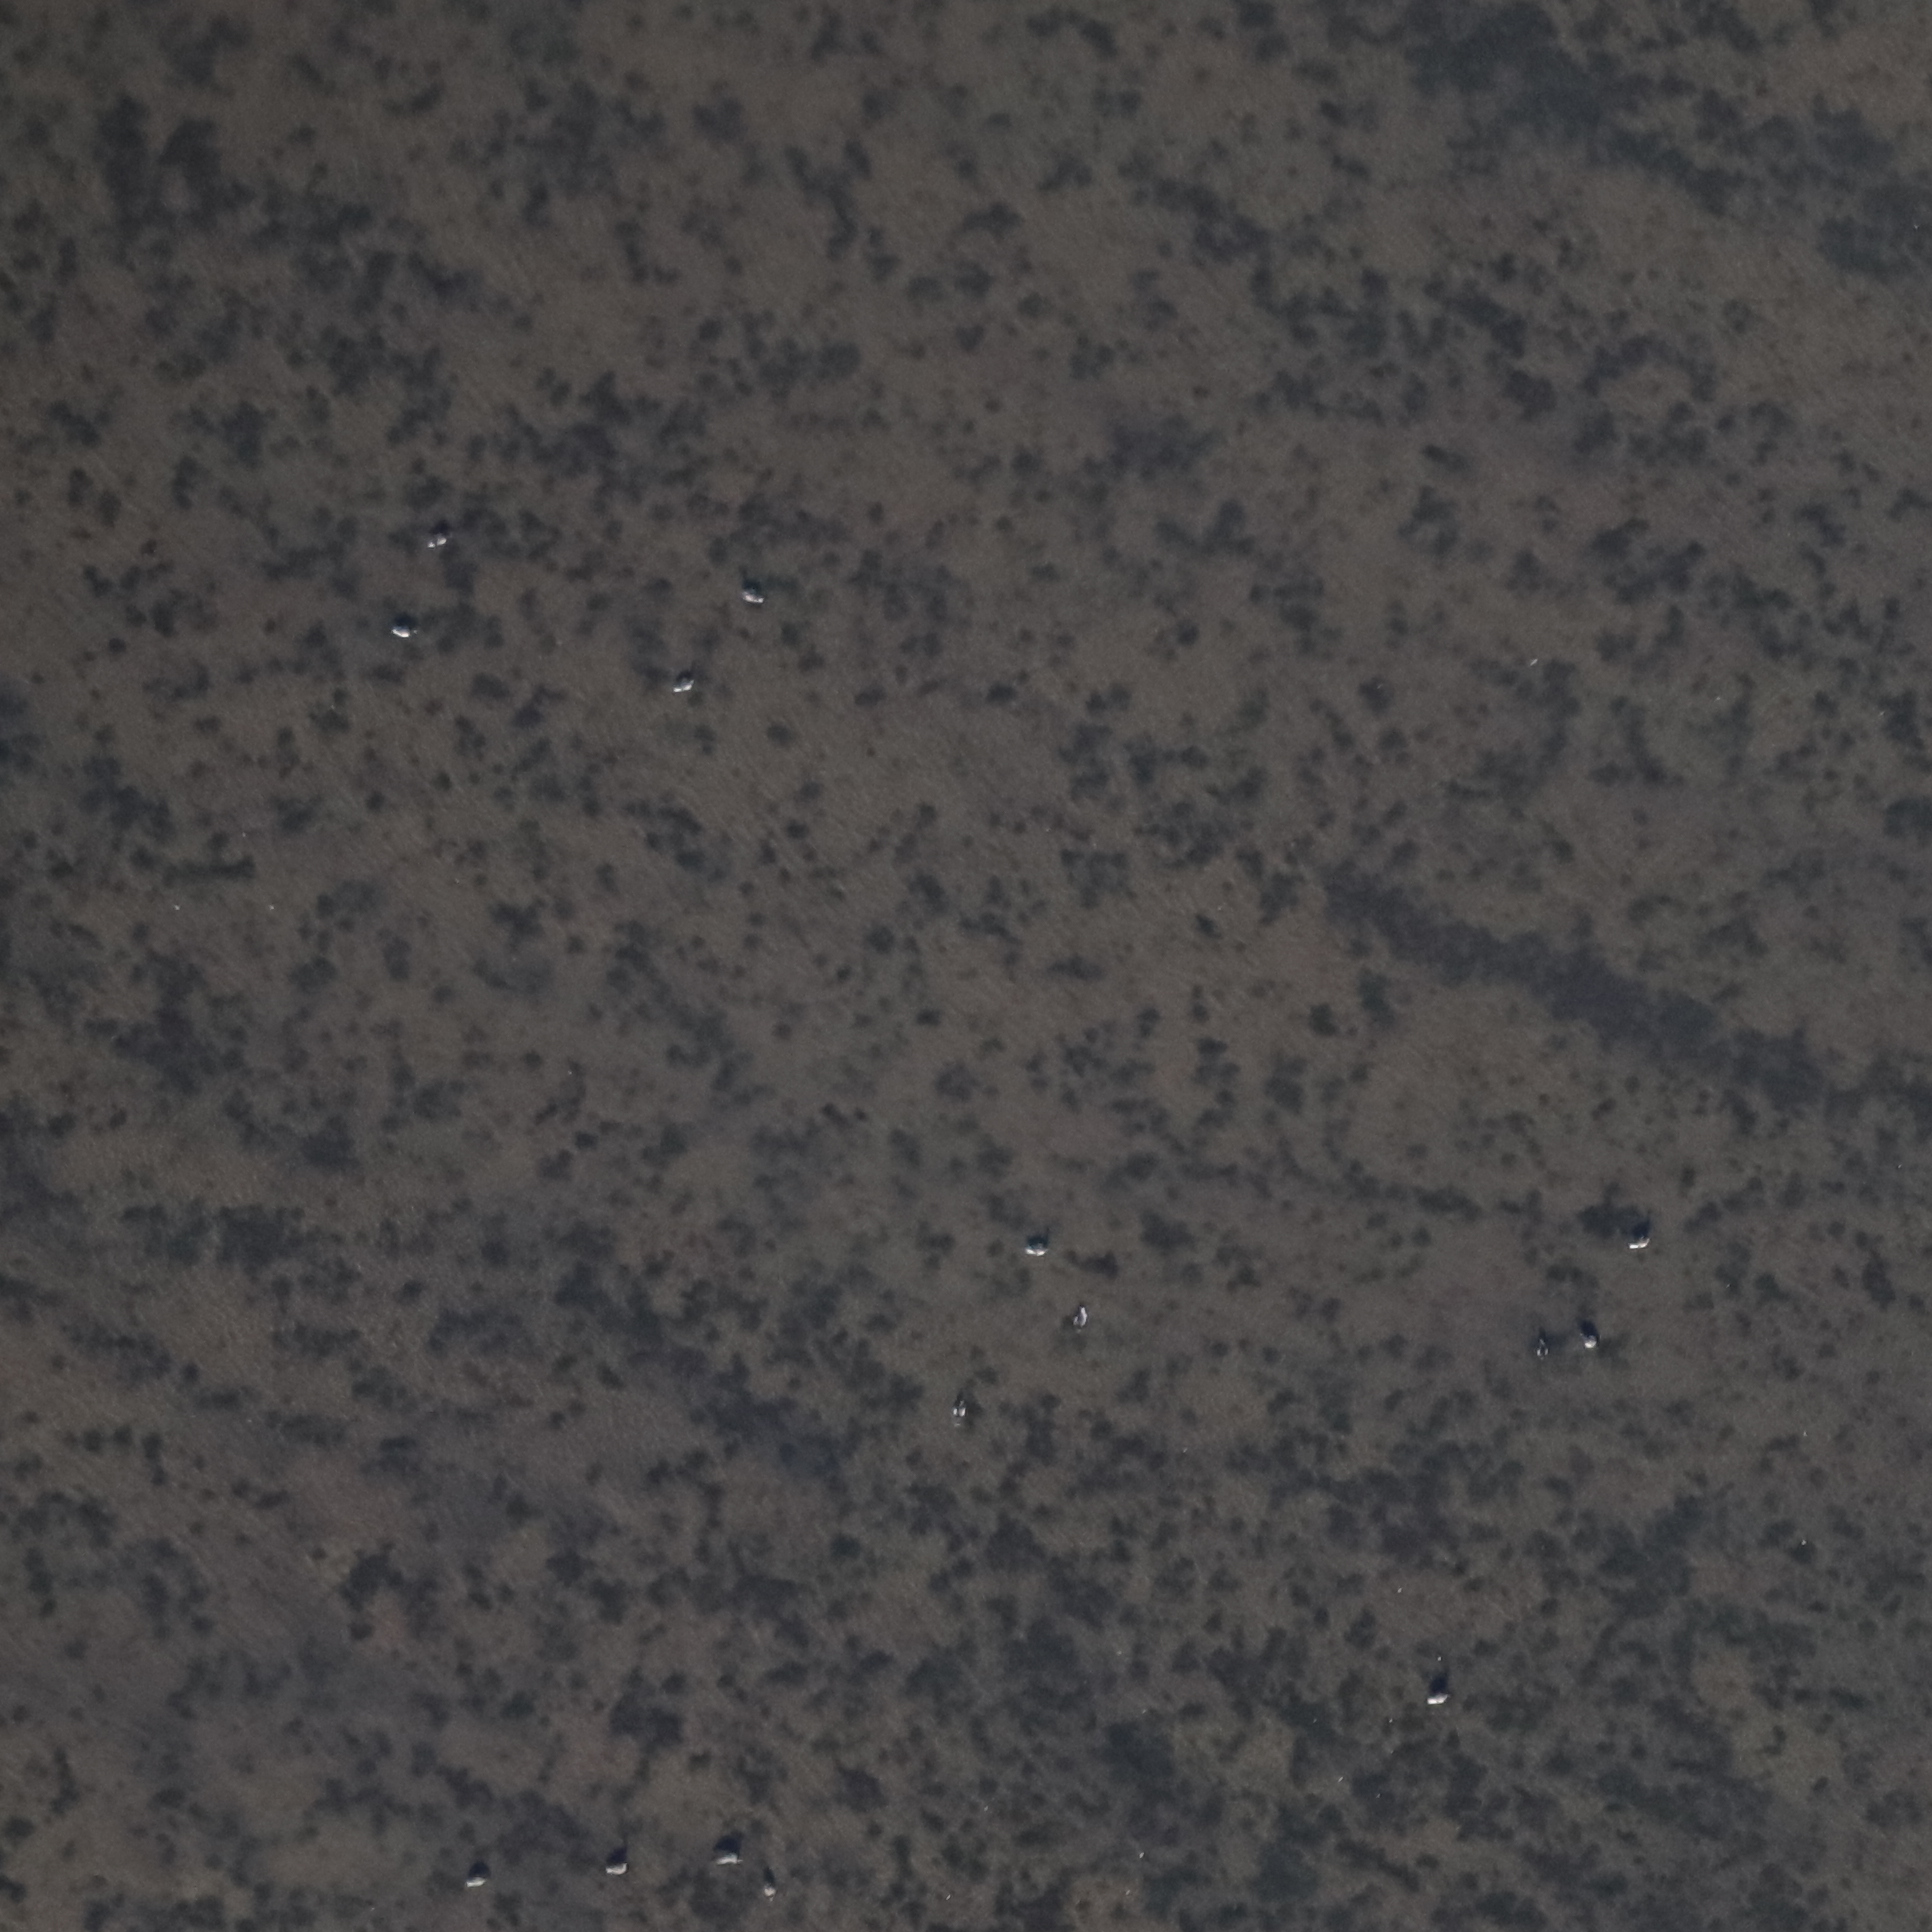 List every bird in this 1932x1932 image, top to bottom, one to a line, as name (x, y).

brant (438, 539)
brant (752, 595)
brant (403, 630)
brant (683, 684)
brant (1640, 1241)
brant (1038, 1248)
brant (1080, 1320)
brant (1589, 1341)
brant (1540, 1351)
brant (959, 1410)
brant (1440, 1696)
brant (727, 1857)
brant (616, 1869)
brant (477, 1881)
brant (770, 1892)